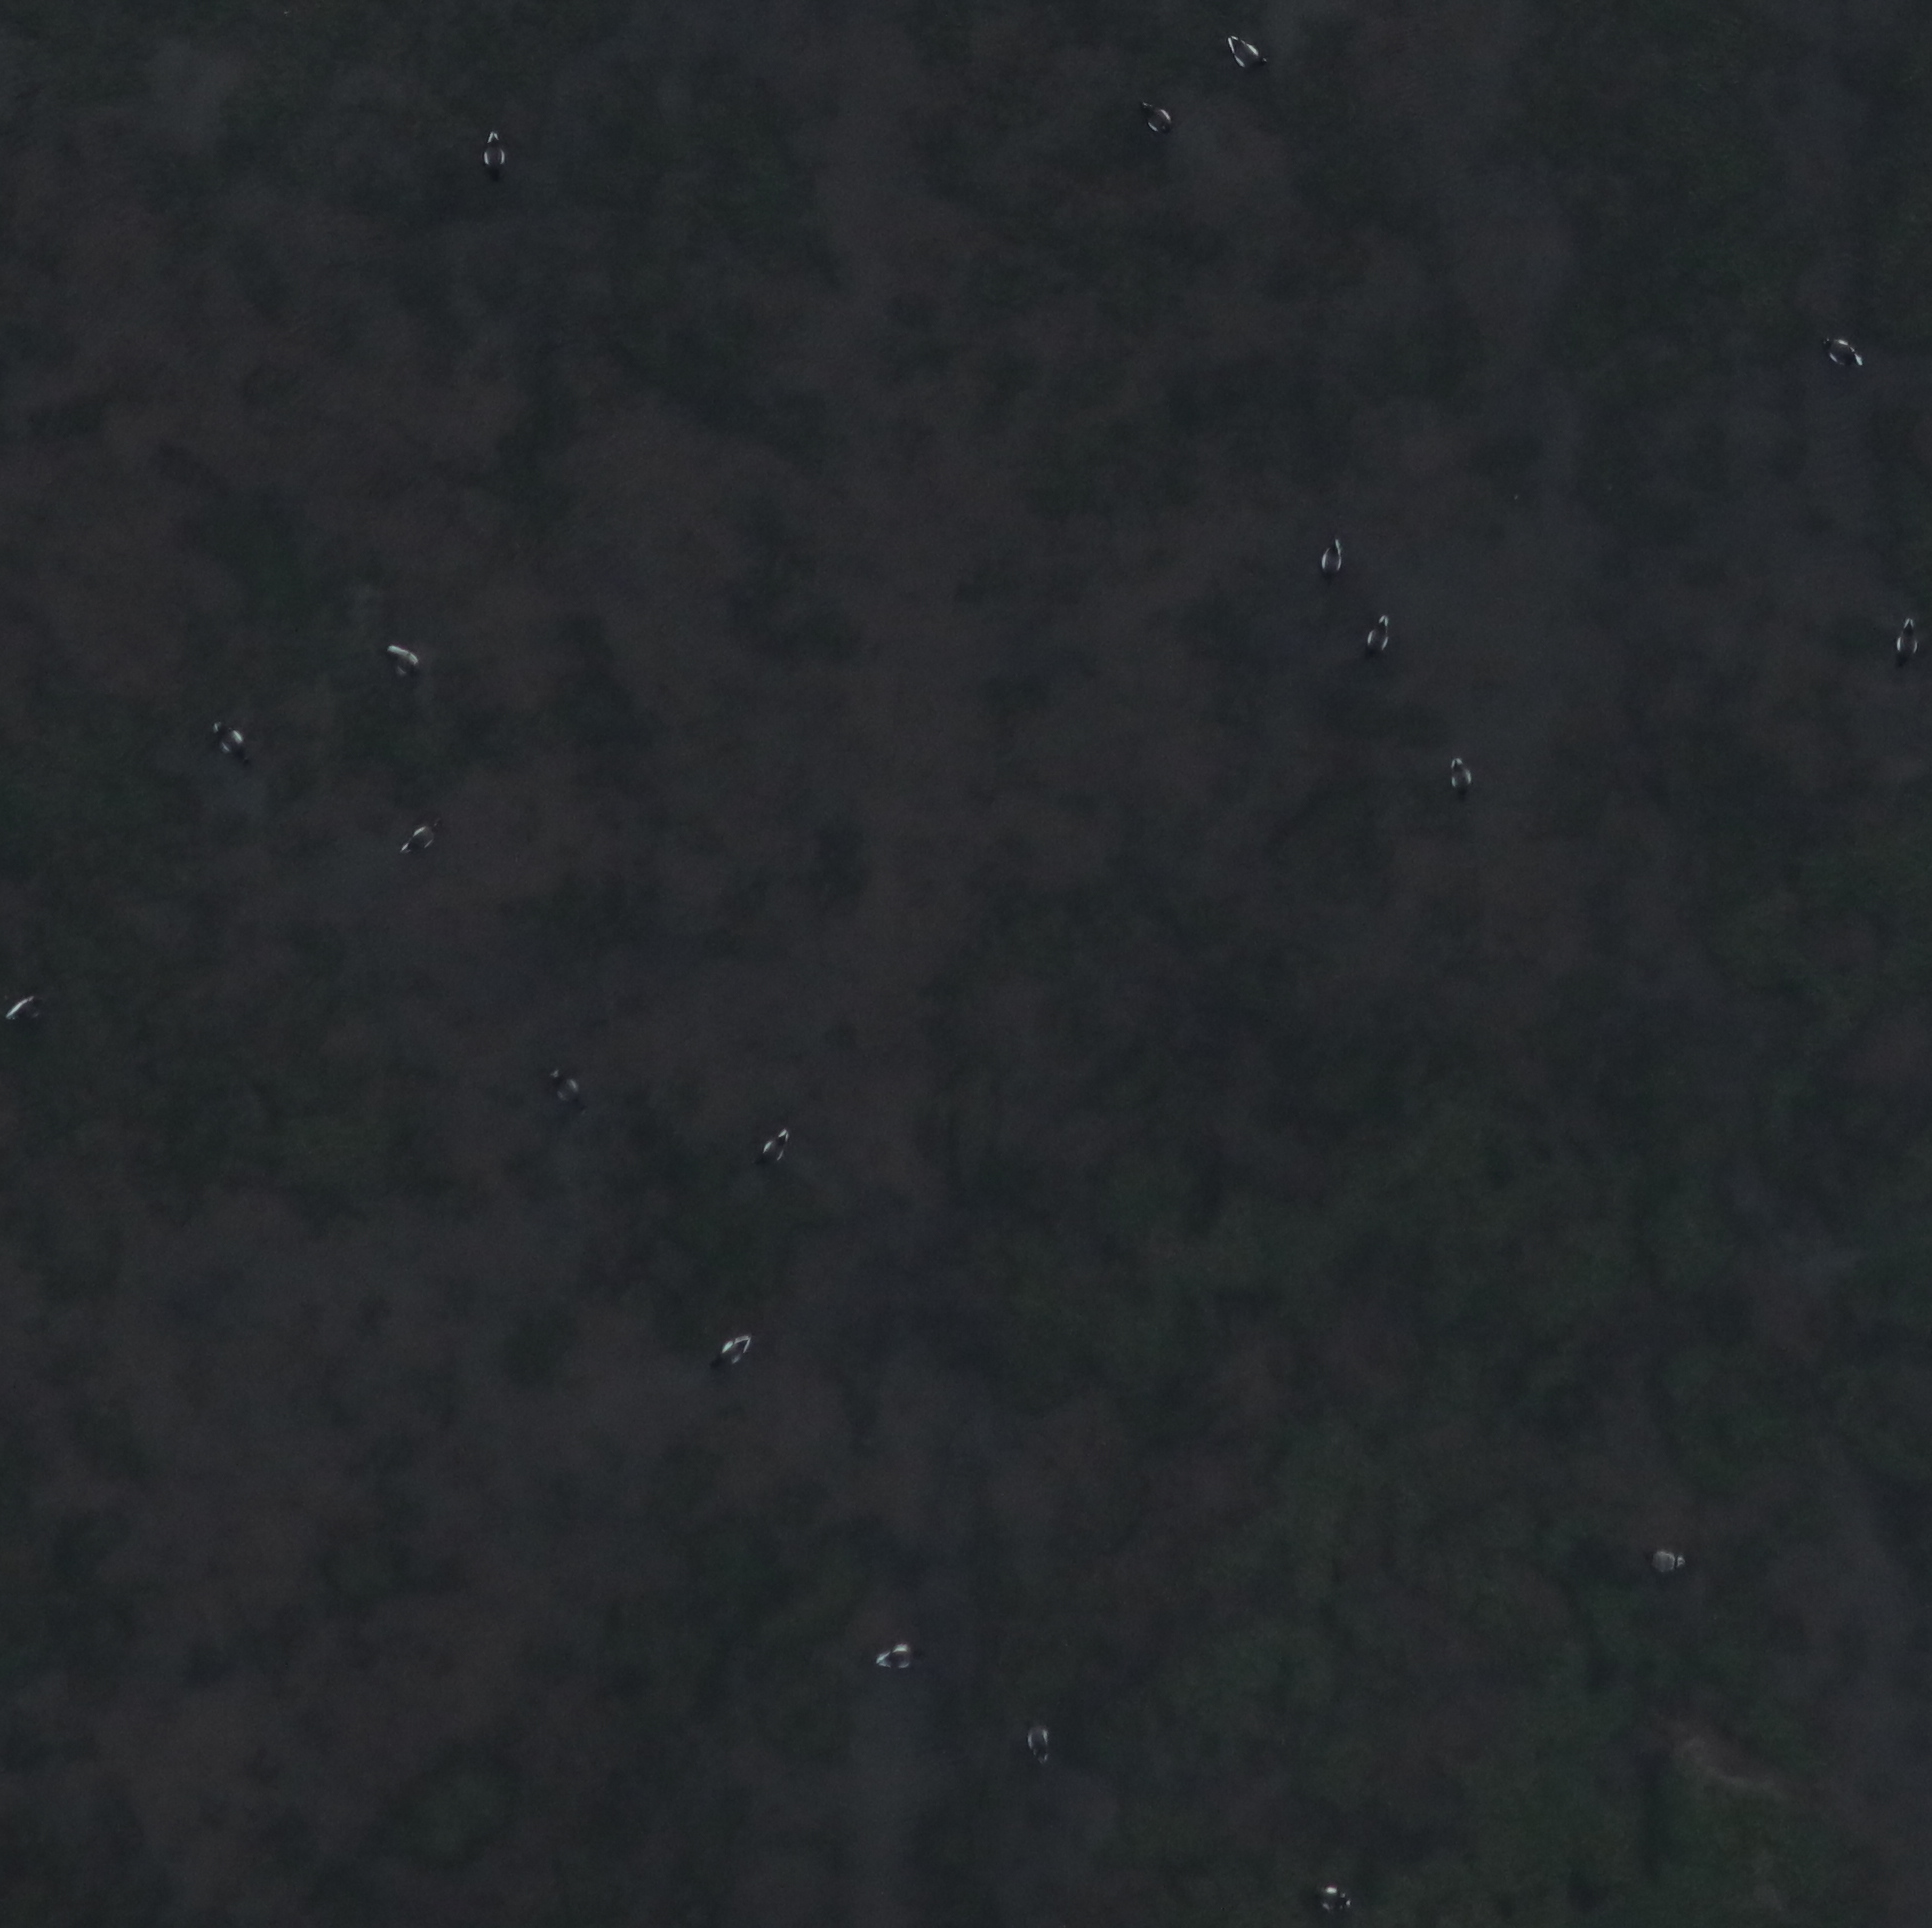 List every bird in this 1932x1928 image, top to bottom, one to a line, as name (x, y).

brant (1245, 52)
brant (1155, 118)
brant (493, 155)
brant (1842, 353)
brant (1332, 558)
brant (1378, 637)
brant (1906, 642)
brant (402, 661)
brant (230, 741)
brant (1459, 777)
brant (422, 837)
brant (23, 1011)
brant (565, 1090)
brant (775, 1148)
brant (732, 1350)
brant (1666, 1562)
brant (897, 1657)
brant (1035, 1736)
brant (1334, 1896)